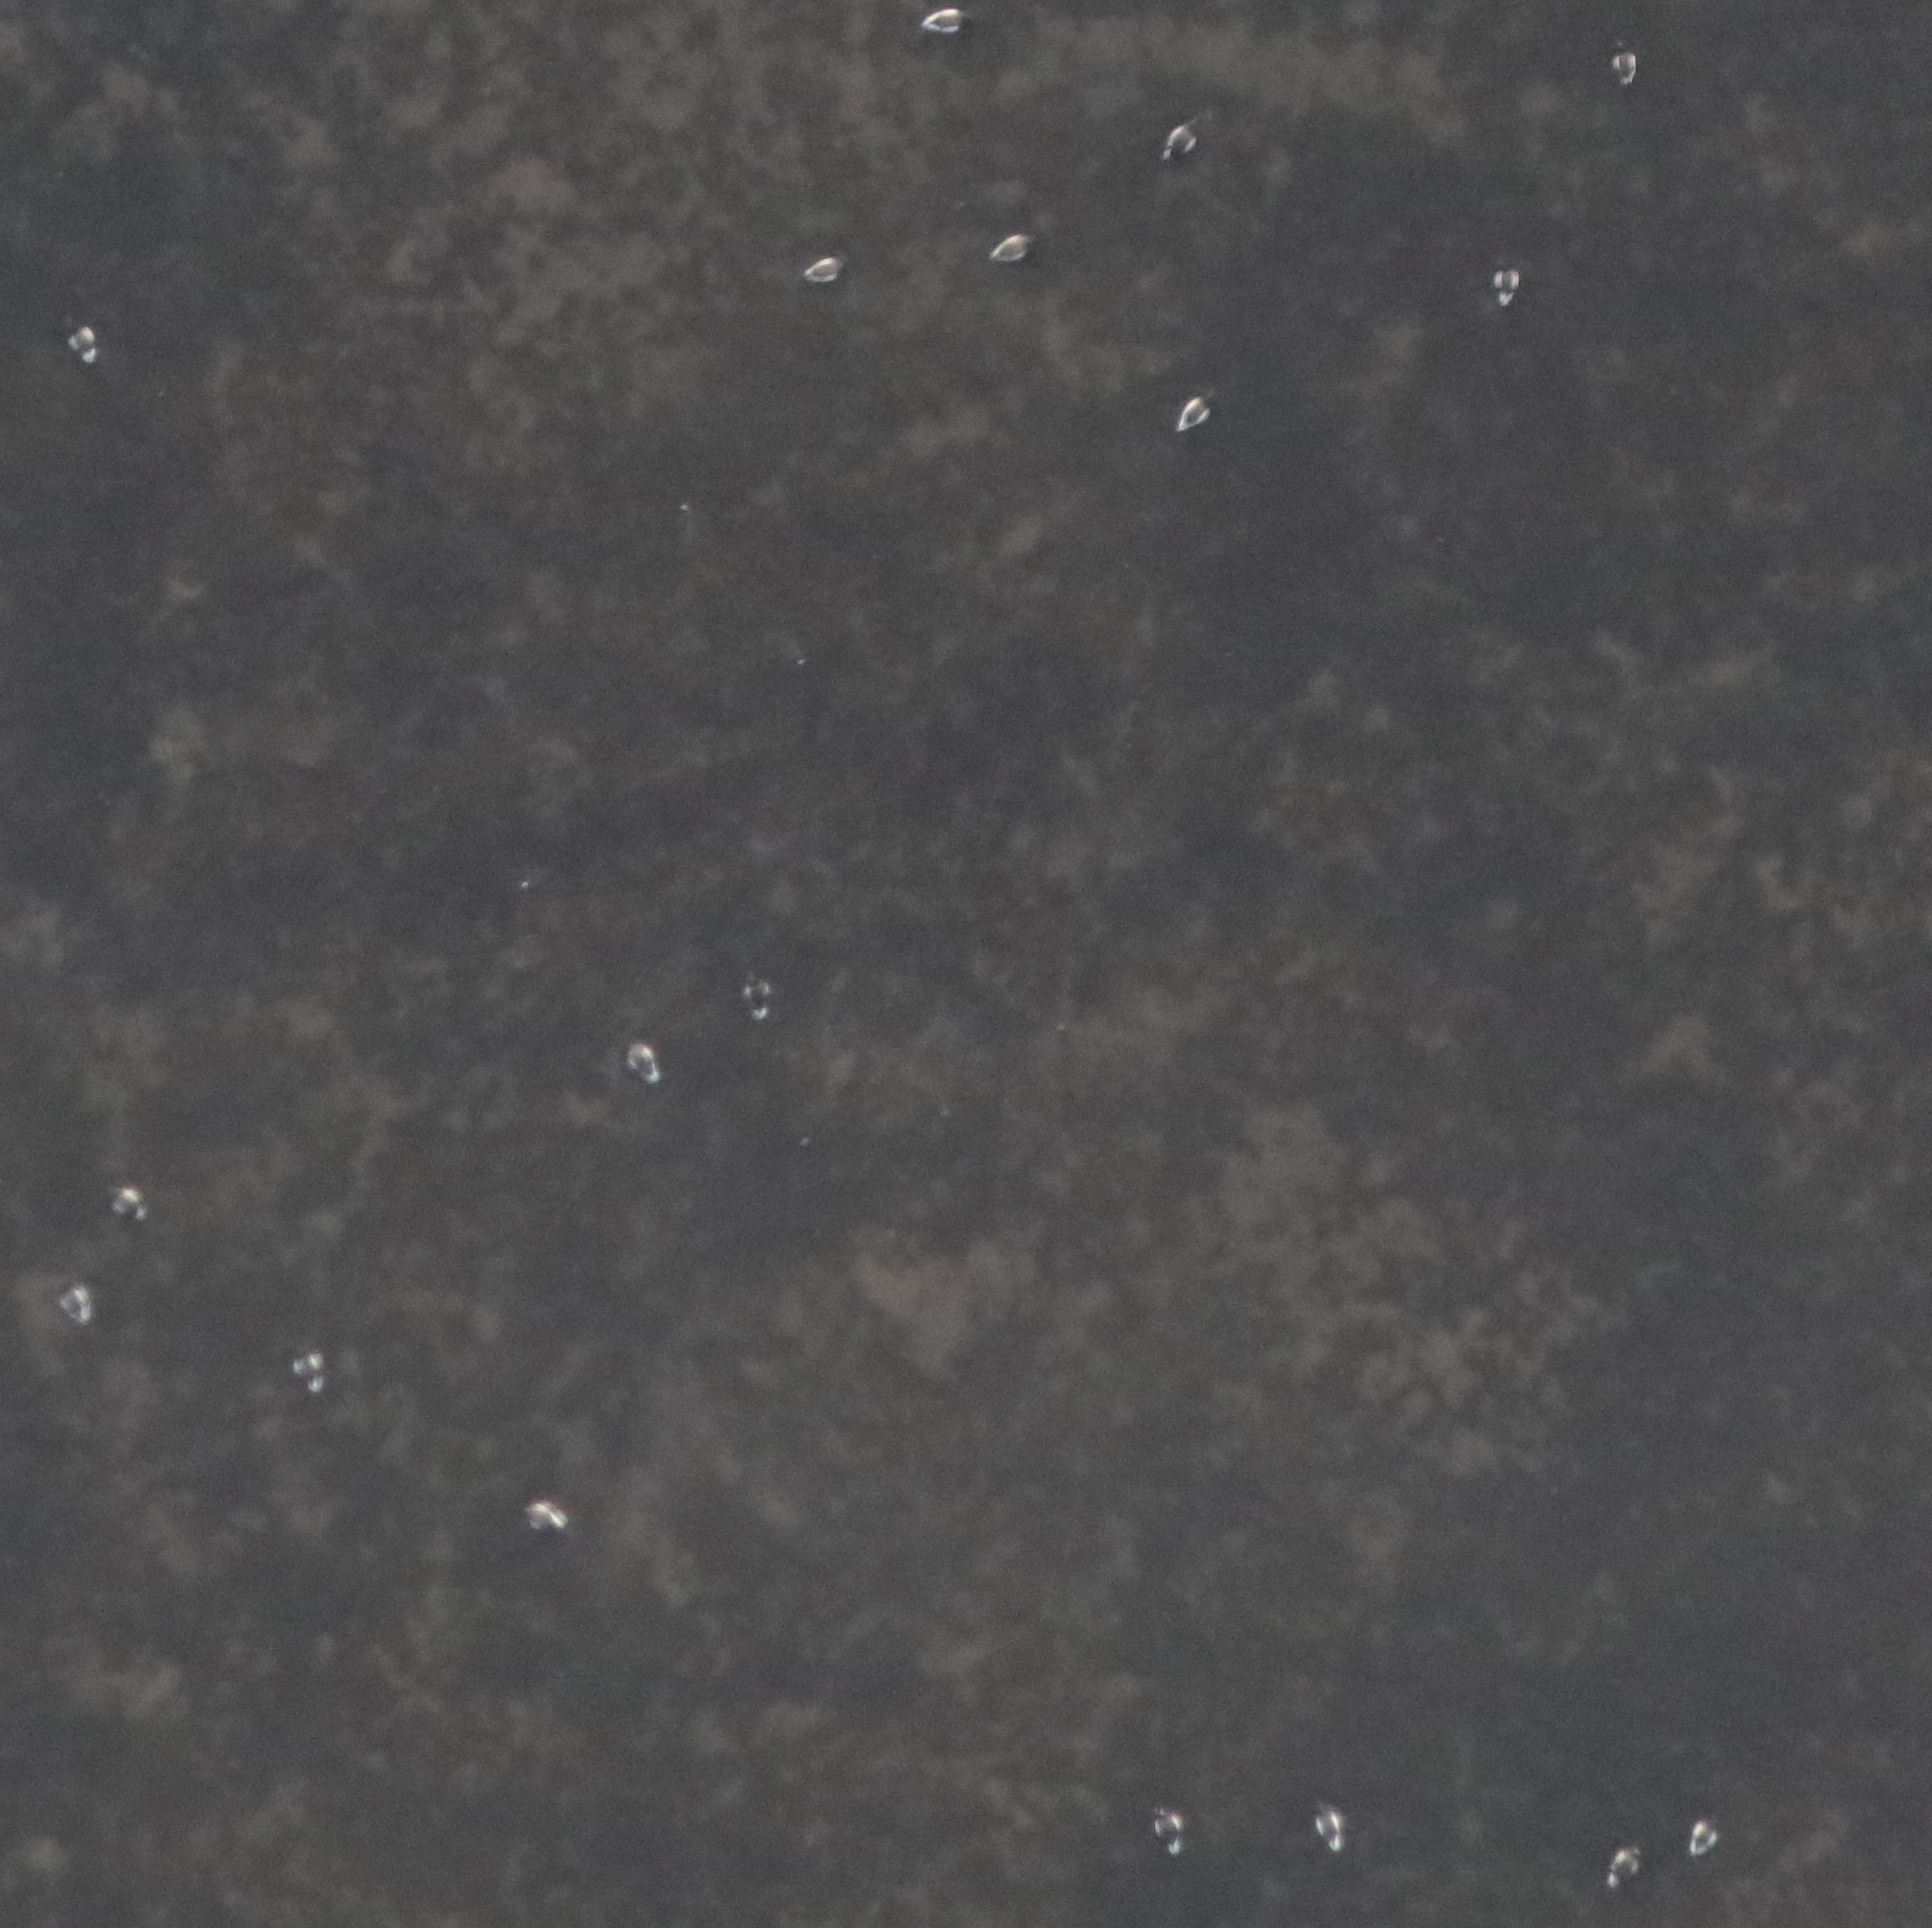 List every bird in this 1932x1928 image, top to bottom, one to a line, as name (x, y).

brant (946, 20)
brant (1625, 64)
brant (1180, 141)
brant (1014, 247)
brant (826, 269)
brant (1507, 285)
brant (84, 343)
brant (1195, 412)
brant (758, 993)
brant (642, 1061)
brant (127, 1200)
brant (79, 1314)
brant (310, 1378)
brant (552, 1520)
brant (1330, 1825)
brant (1168, 1827)
brant (1711, 1834)
brant (1625, 1863)